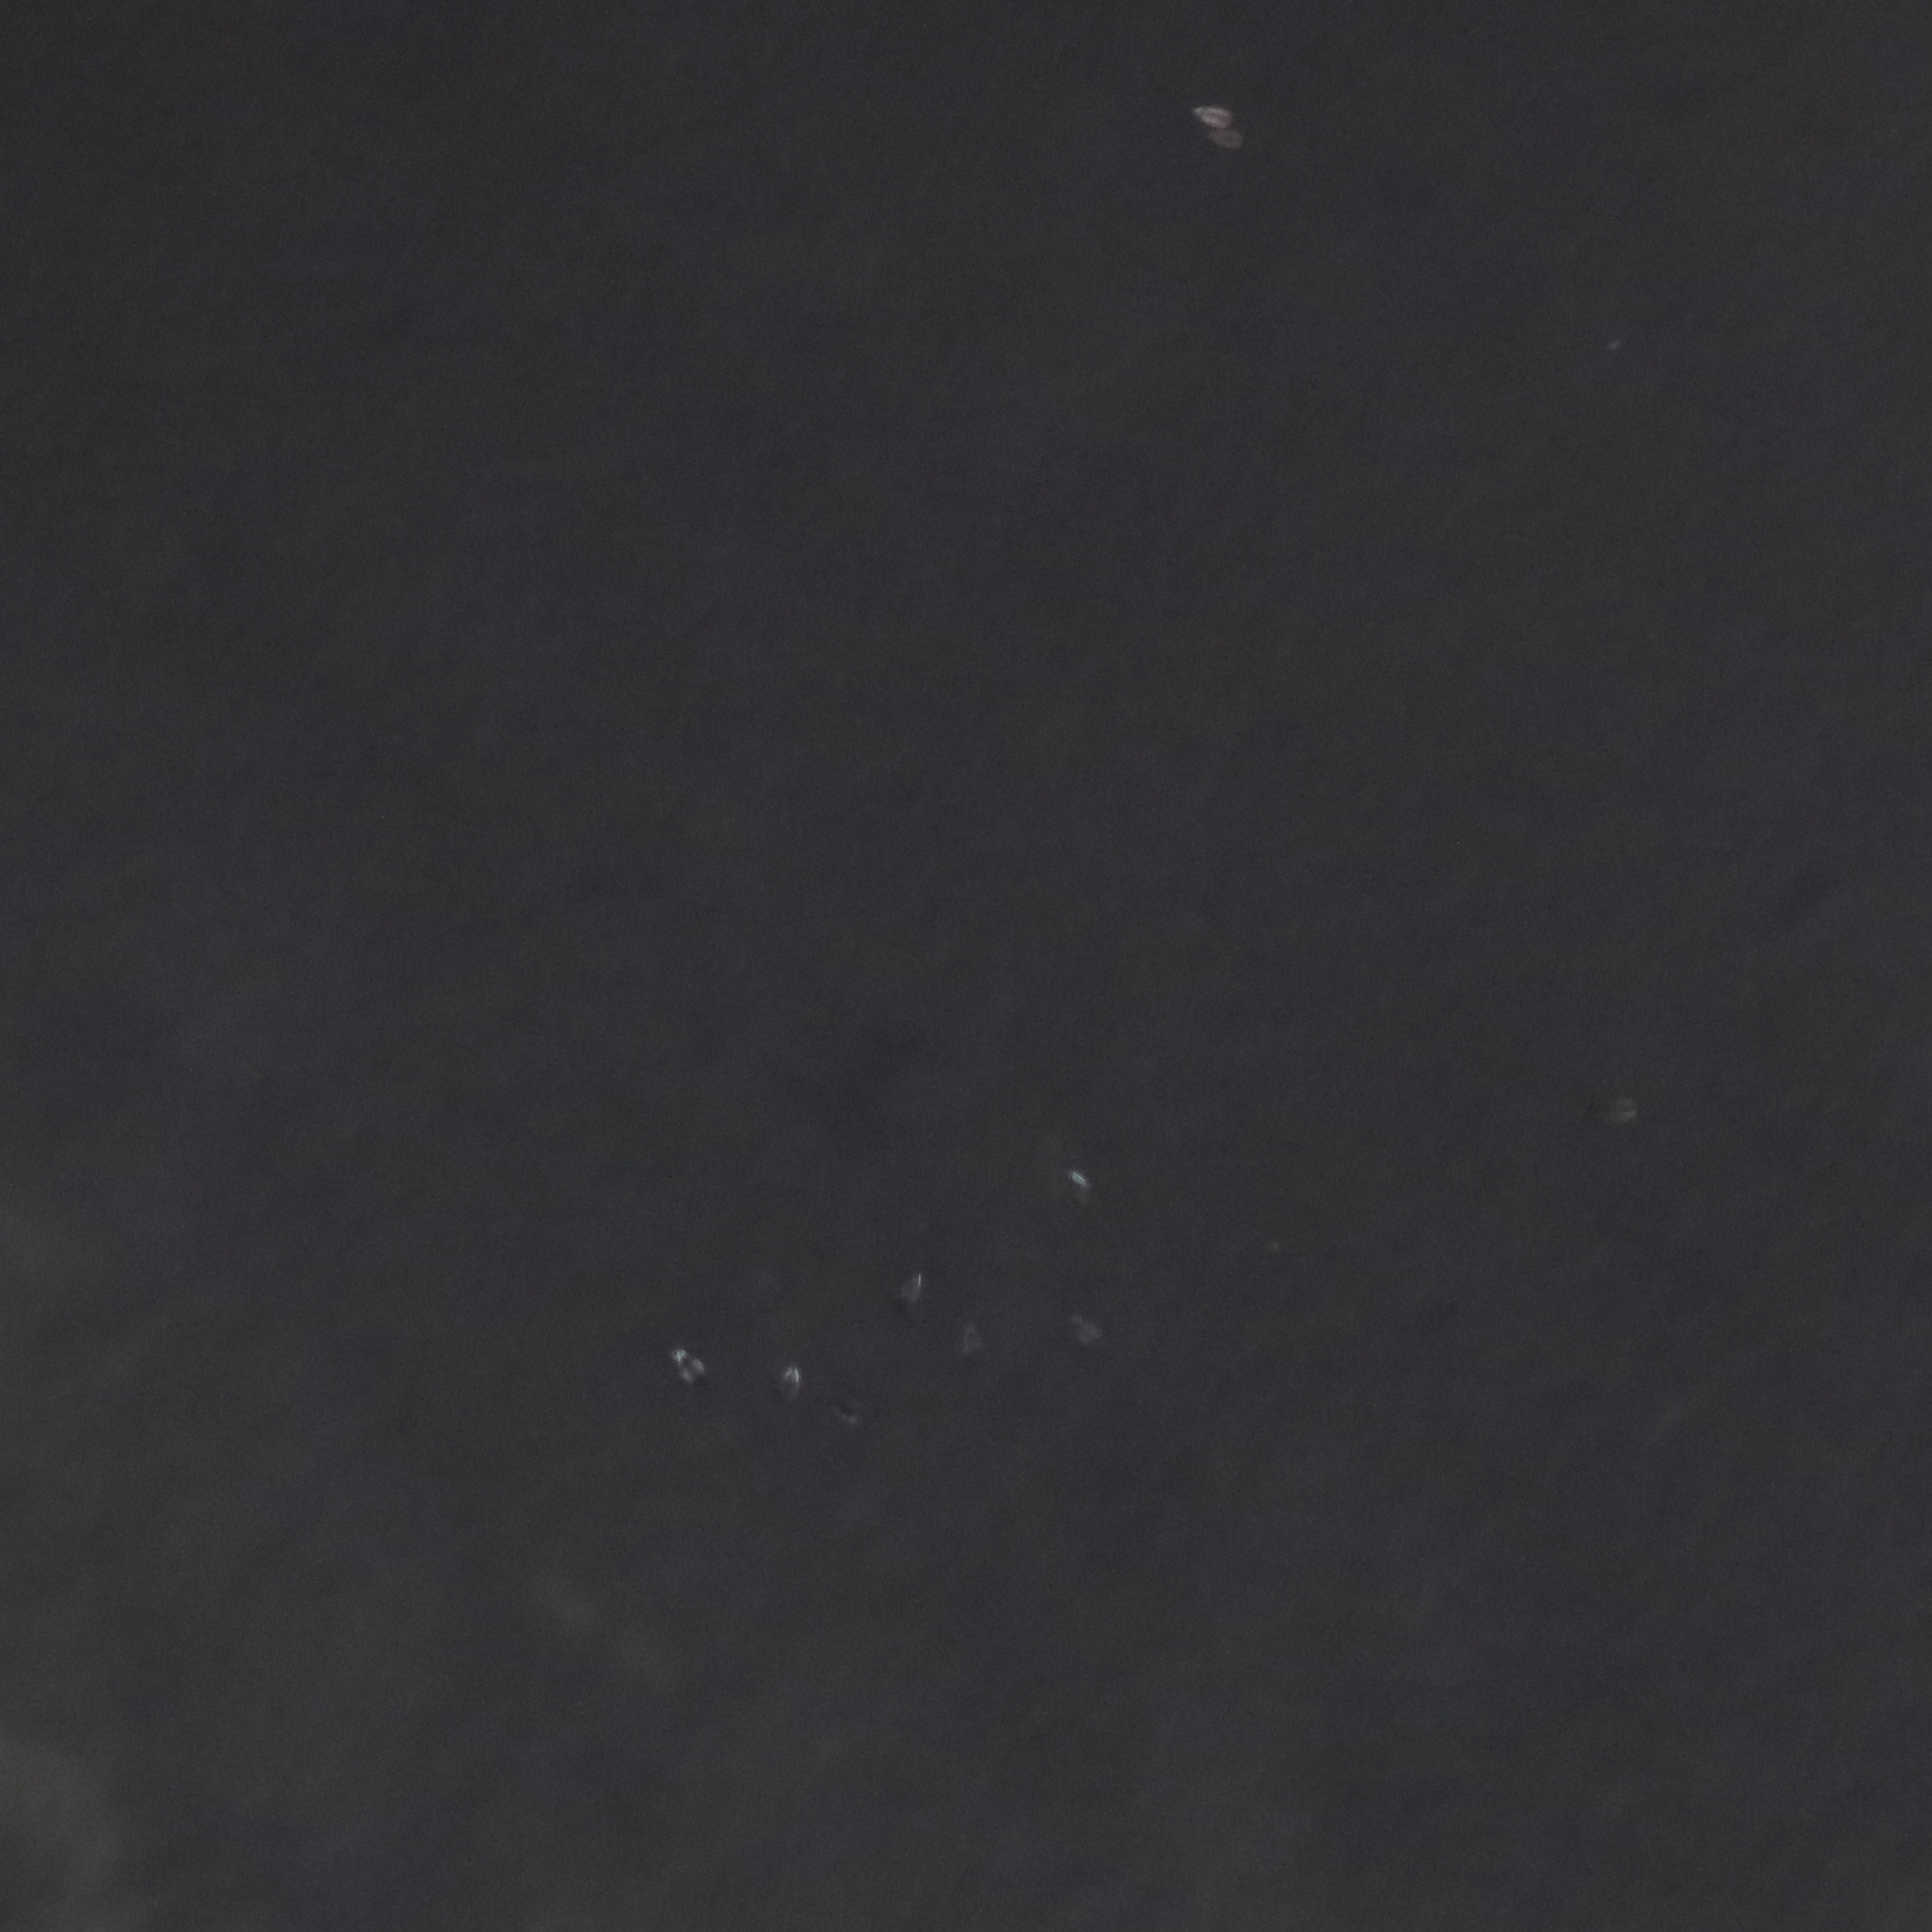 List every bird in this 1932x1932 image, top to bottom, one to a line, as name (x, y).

brant (1213, 111)
brant (1232, 140)
brant (1077, 1193)
brant (911, 1297)
brant (1092, 1336)
brant (970, 1343)
brant (690, 1367)
brant (789, 1382)
brant (848, 1411)